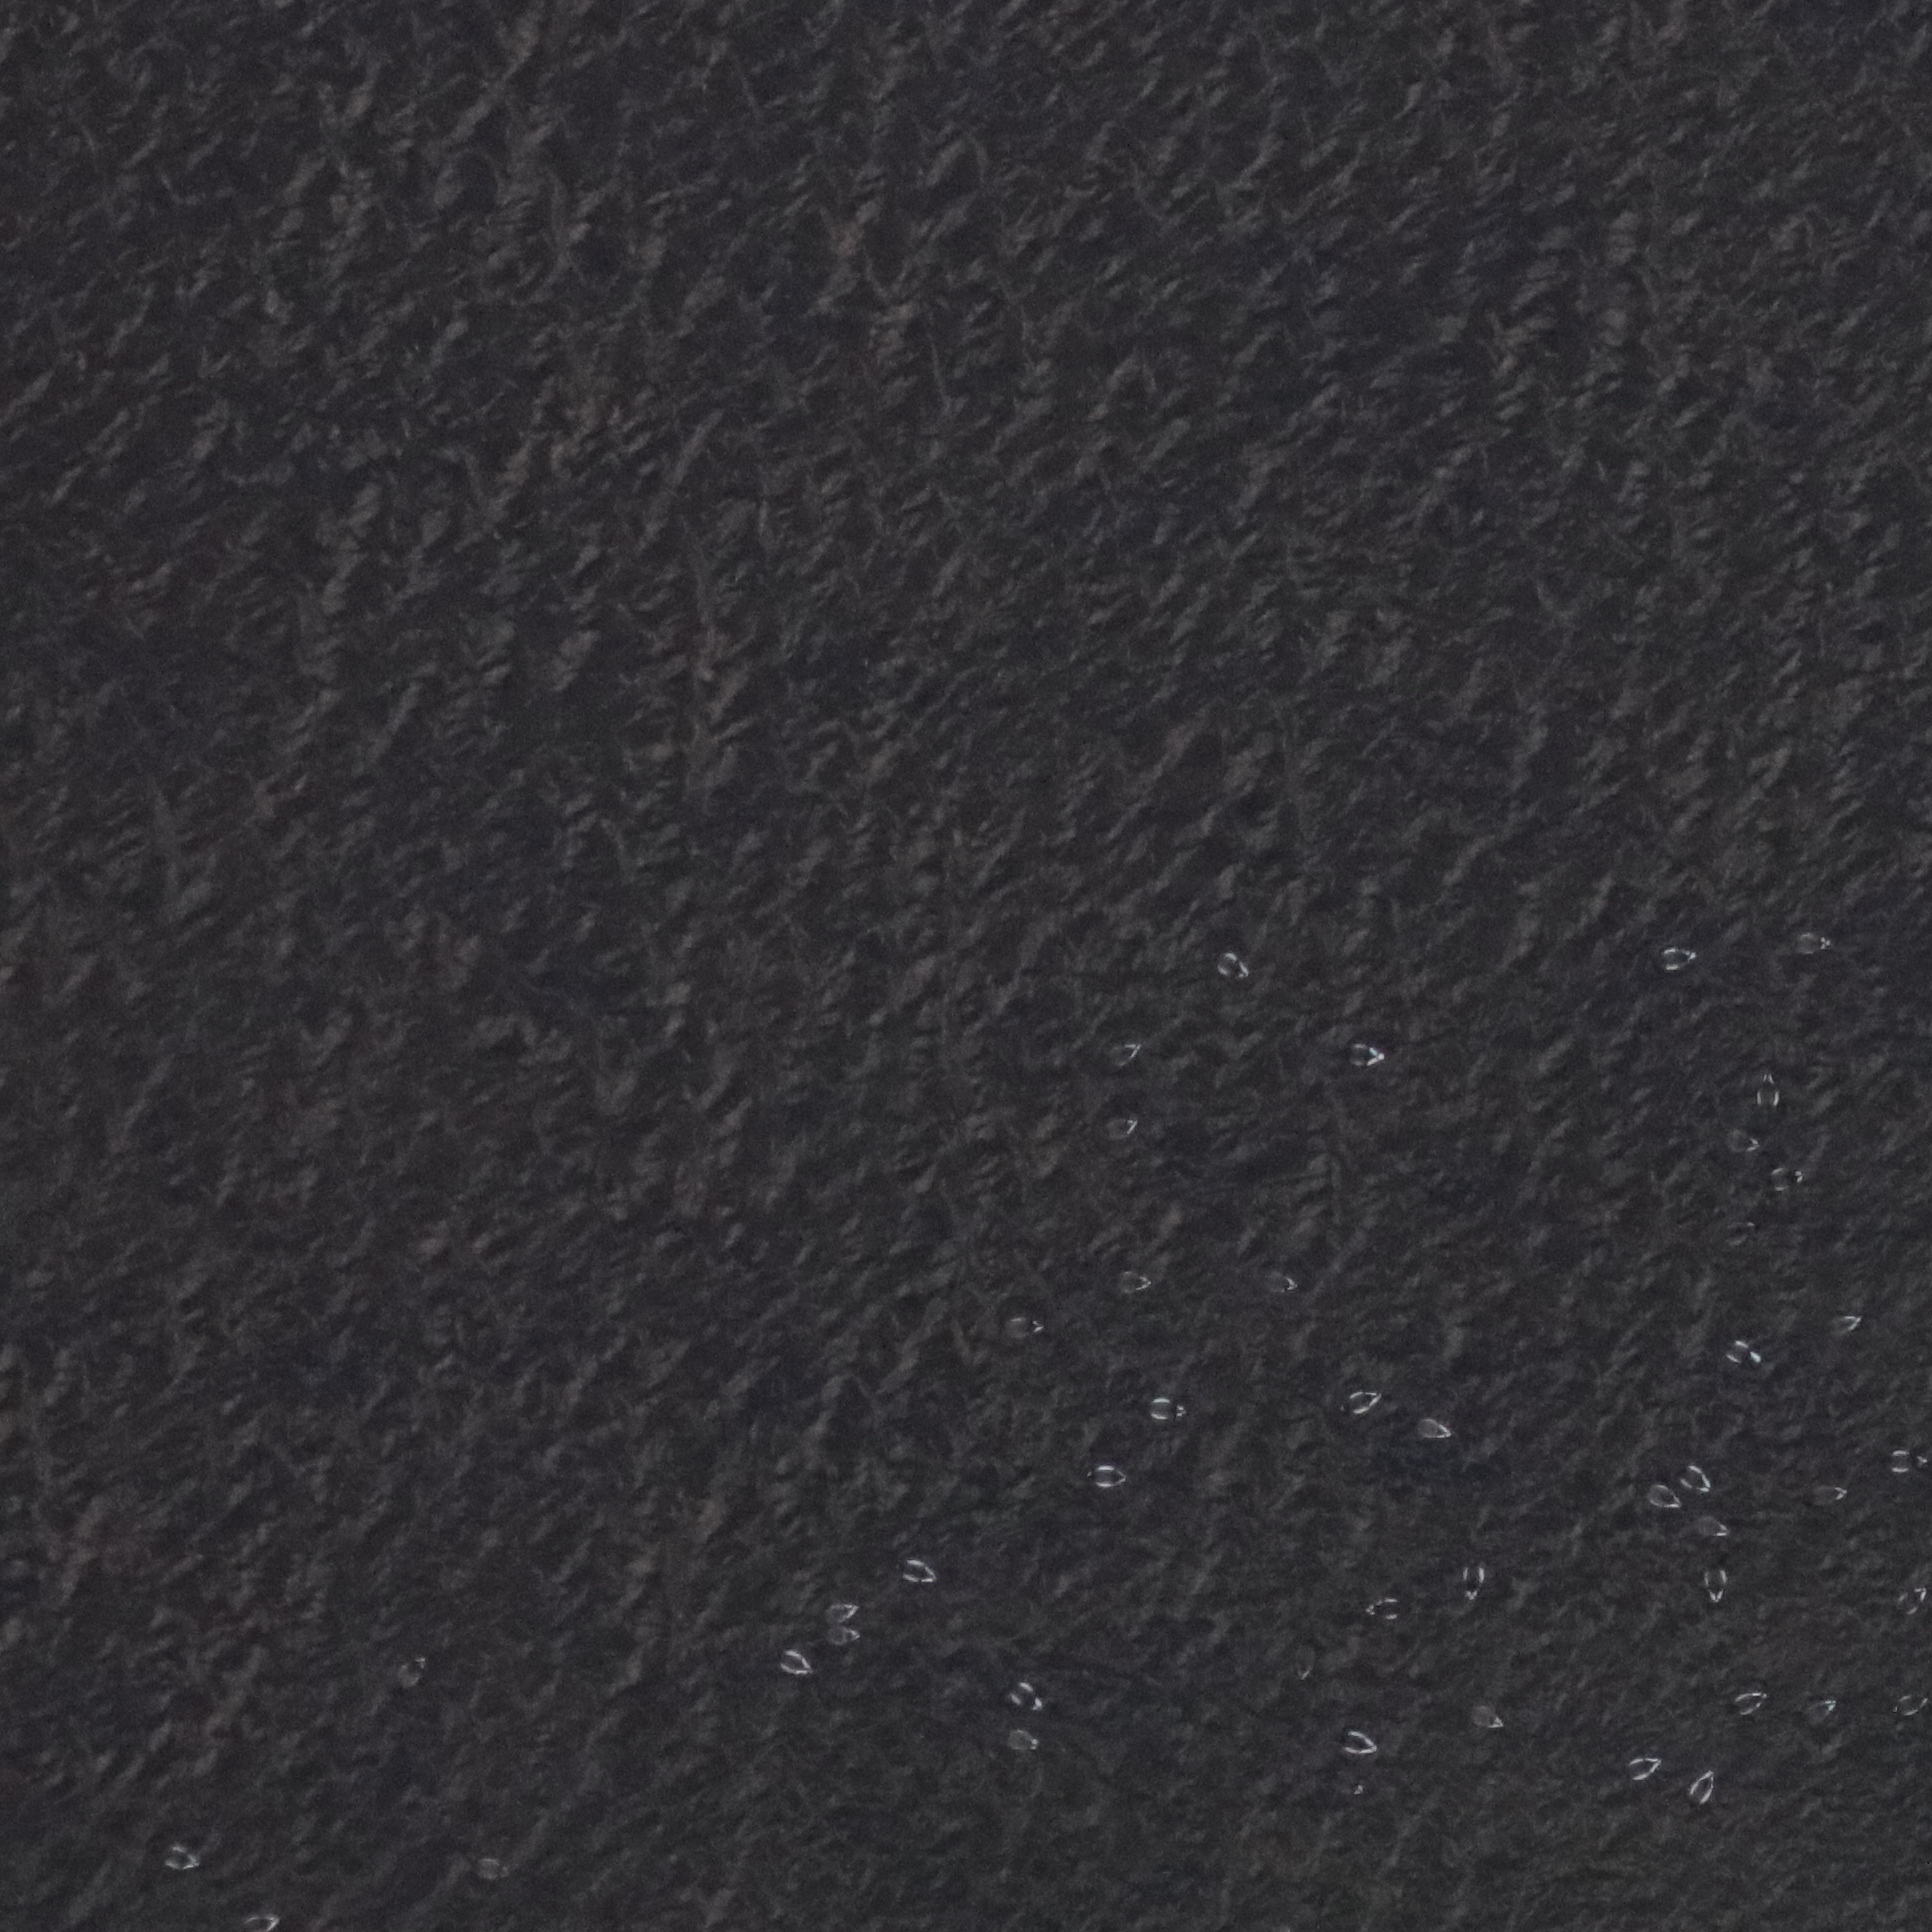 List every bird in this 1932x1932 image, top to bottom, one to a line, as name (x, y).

brant (1809, 944)
brant (1673, 958)
brant (1229, 964)
brant (1360, 1053)
brant (1120, 1054)
brant (1767, 1093)
brant (1119, 1127)
brant (1737, 1143)
brant (1783, 1177)
brant (1734, 1233)
brant (1128, 1280)
brant (1268, 1282)
brant (1838, 1322)
brant (1020, 1326)
brant (1741, 1352)
brant (1360, 1402)
brant (1163, 1407)
brant (1430, 1425)
brant (1904, 1461)
brant (1106, 1476)
brant (1692, 1478)
brant (1659, 1493)
brant (1821, 1498)
brant (919, 1517)
brant (1710, 1529)
brant (917, 1571)
brant (1473, 1577)
brant (1716, 1581)
brant (1911, 1602)
brant (1388, 1607)
brant (838, 1615)
brant (842, 1631)
brant (1305, 1659)
brant (794, 1663)
brant (412, 1671)
brant (1022, 1693)
brant (1745, 1701)
brant (1909, 1703)
brant (1812, 1712)
brant (1486, 1715)
brant (1016, 1739)
brant (1355, 1742)
brant (1640, 1766)
brant (1342, 1782)
brant (1699, 1788)
brant (181, 1857)
brant (490, 1871)
brant (260, 1925)